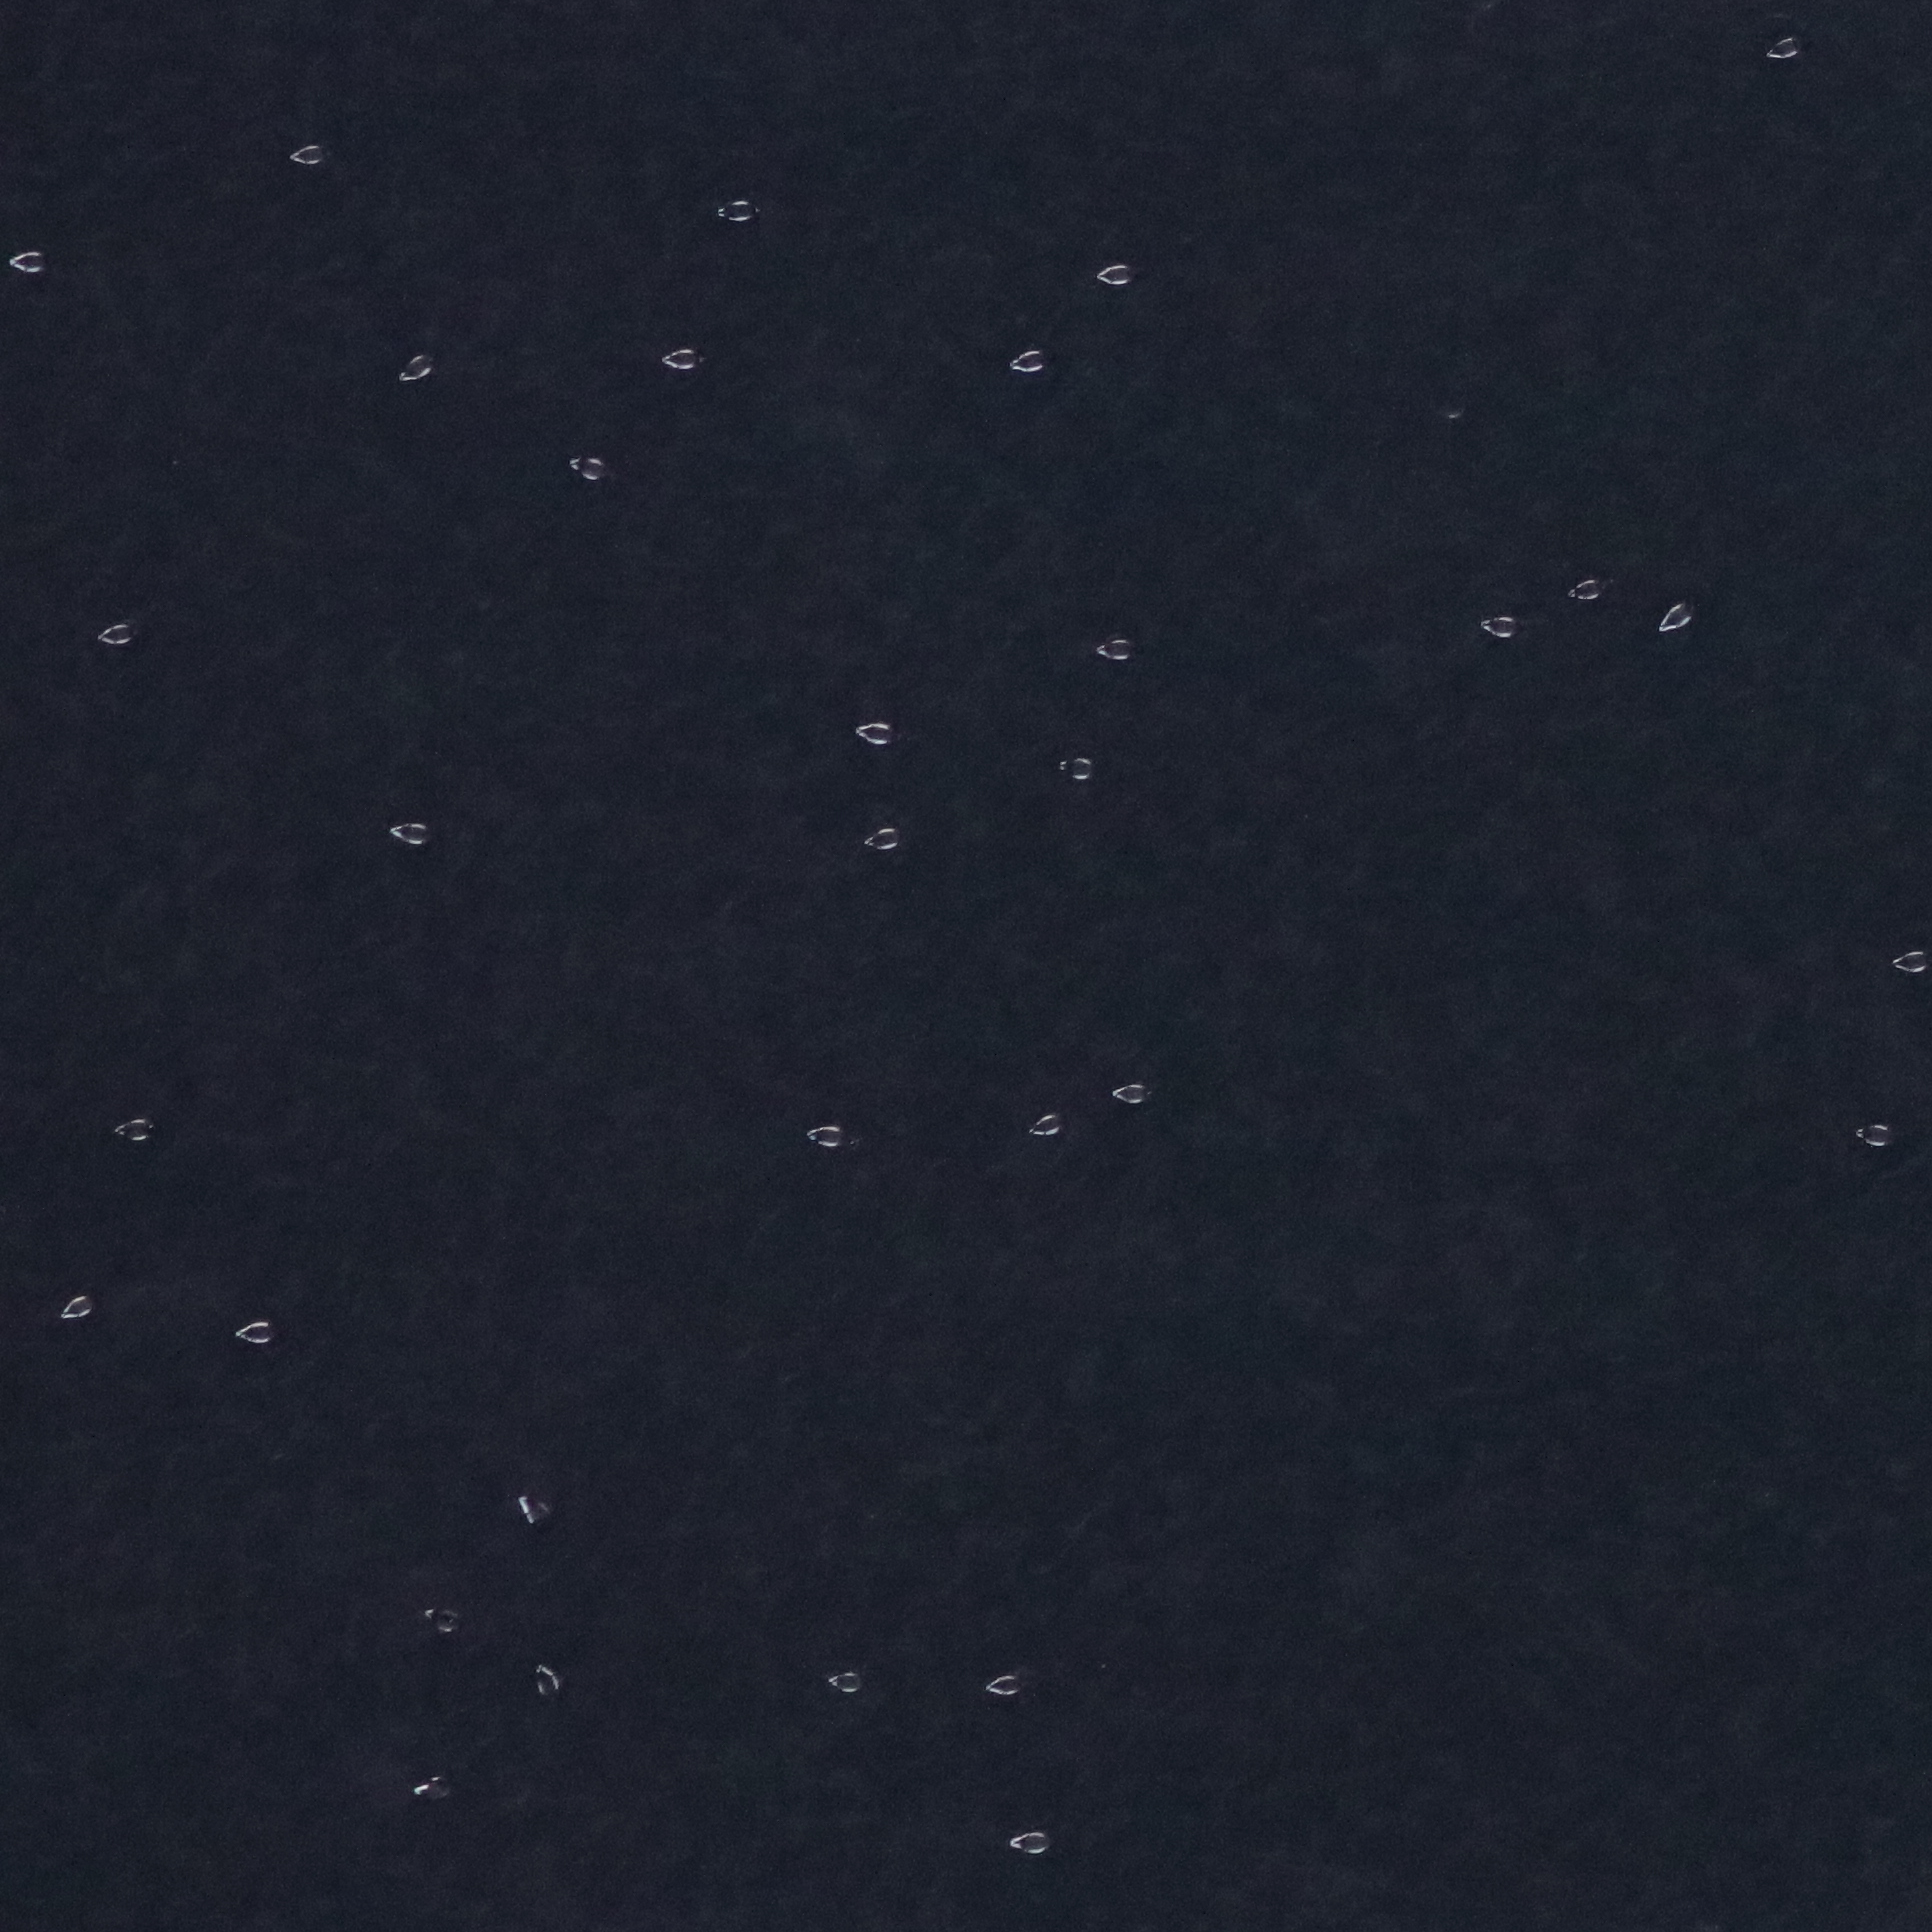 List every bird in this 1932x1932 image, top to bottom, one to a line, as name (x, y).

brant (1786, 47)
brant (311, 153)
brant (738, 210)
brant (27, 260)
brant (1117, 273)
brant (681, 358)
brant (1029, 360)
brant (417, 367)
brant (591, 468)
brant (1589, 588)
brant (1677, 615)
brant (1503, 626)
brant (119, 633)
brant (1117, 648)
brant (878, 733)
brant (1078, 767)
brant (411, 831)
brant (884, 838)
brant (1913, 960)
brant (1133, 1094)
brant (1049, 1124)
brant (135, 1129)
brant (1876, 1135)
brant (829, 1136)
brant (77, 1308)
brant (256, 1332)
brant (536, 1511)
brant (443, 1621)
brant (846, 1682)
brant (545, 1684)
brant (1007, 1685)
brant (435, 1788)
brant (1033, 1843)